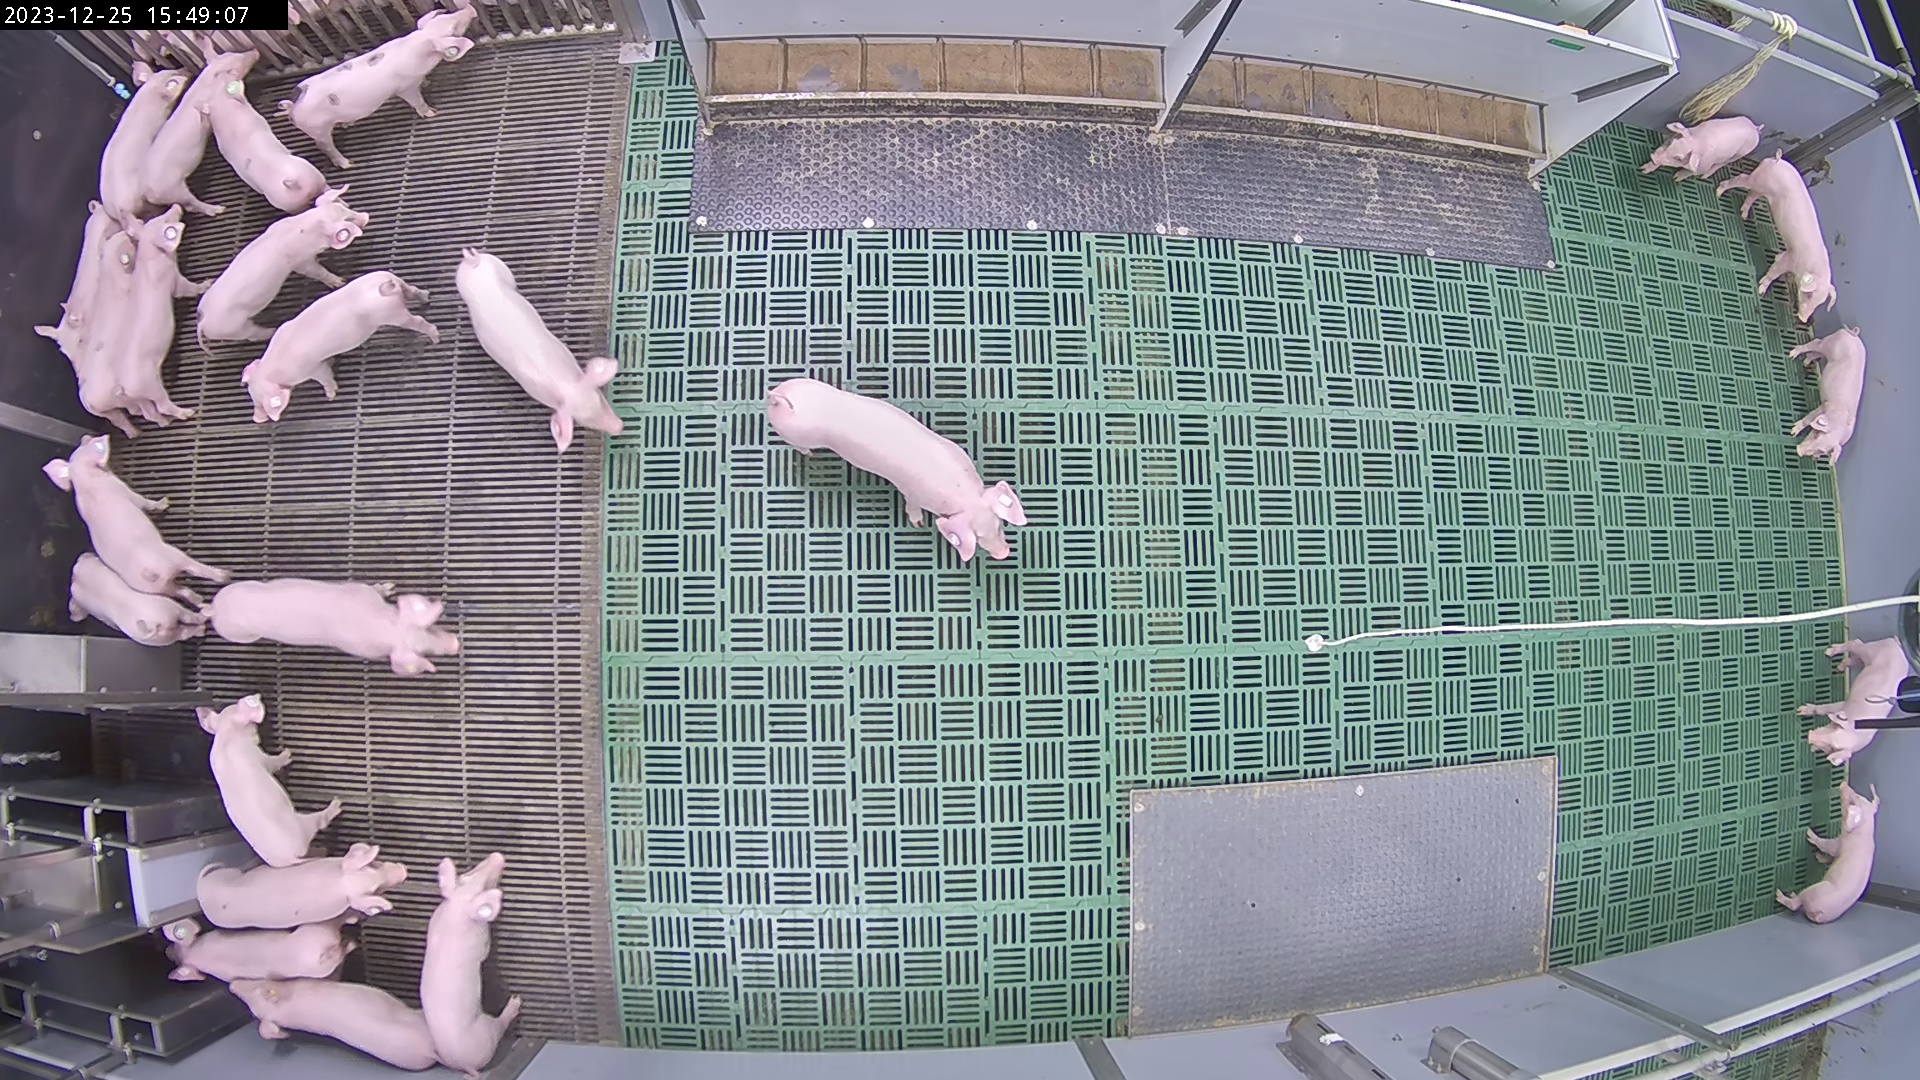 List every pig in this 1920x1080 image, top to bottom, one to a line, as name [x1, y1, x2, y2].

pig [274, 3, 483, 172]
pig [136, 38, 262, 215]
pig [96, 60, 196, 223]
pig [192, 66, 352, 214]
pig [1637, 115, 1765, 184]
pig [1718, 149, 1838, 323]
pig [194, 180, 369, 359]
pig [34, 201, 121, 381]
pig [110, 203, 213, 432]
pig [78, 218, 145, 447]
pig [451, 247, 627, 450]
pig [238, 266, 443, 427]
pig [1786, 323, 1868, 465]
pig [767, 375, 1027, 568]
pig [40, 432, 233, 604]
pig [67, 550, 211, 647]
pig [202, 579, 462, 676]
pig [1795, 638, 1911, 764]
pig [196, 695, 343, 866]
pig [1775, 777, 1879, 926]
pig [199, 842, 409, 930]
pig [419, 851, 521, 1075]
pig [162, 908, 368, 981]
pig [227, 972, 442, 1071]